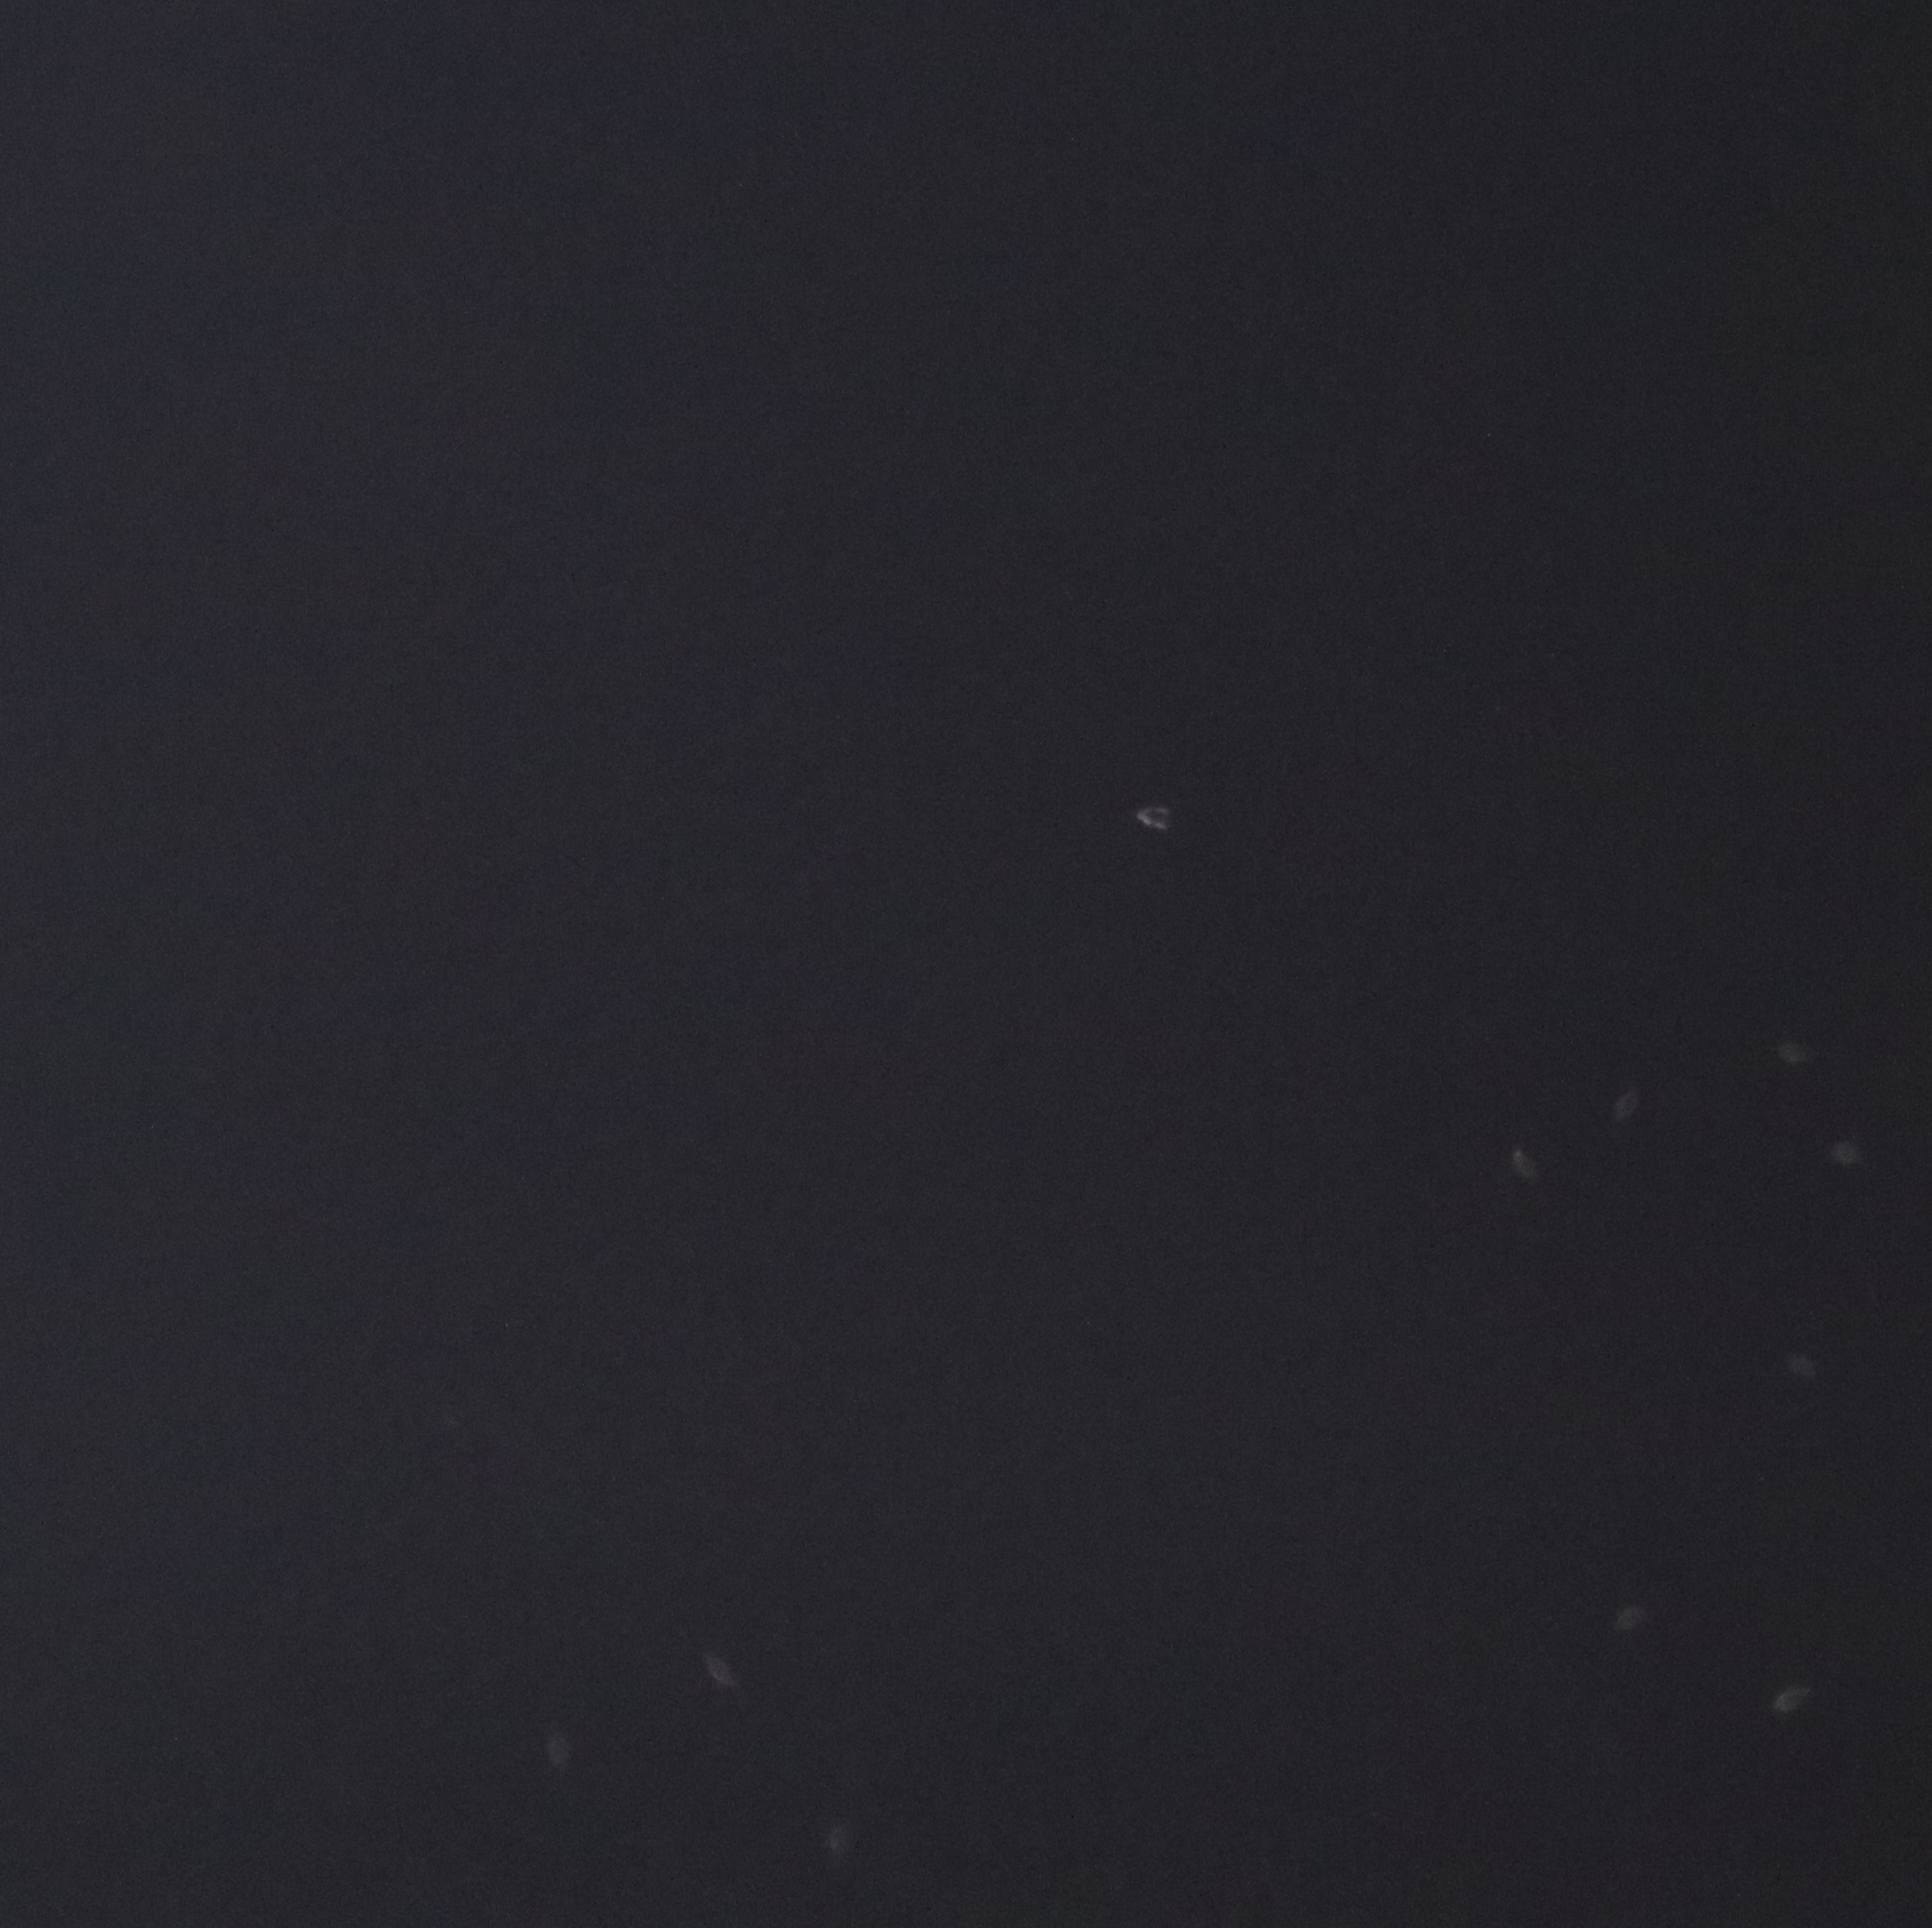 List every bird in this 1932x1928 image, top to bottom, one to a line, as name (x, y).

brant (1151, 815)
brant (1797, 1050)
brant (1625, 1101)
brant (1848, 1152)
brant (1521, 1167)
brant (1794, 1376)
brant (1632, 1616)
brant (720, 1665)
brant (1789, 1700)
brant (551, 1745)
brant (840, 1846)